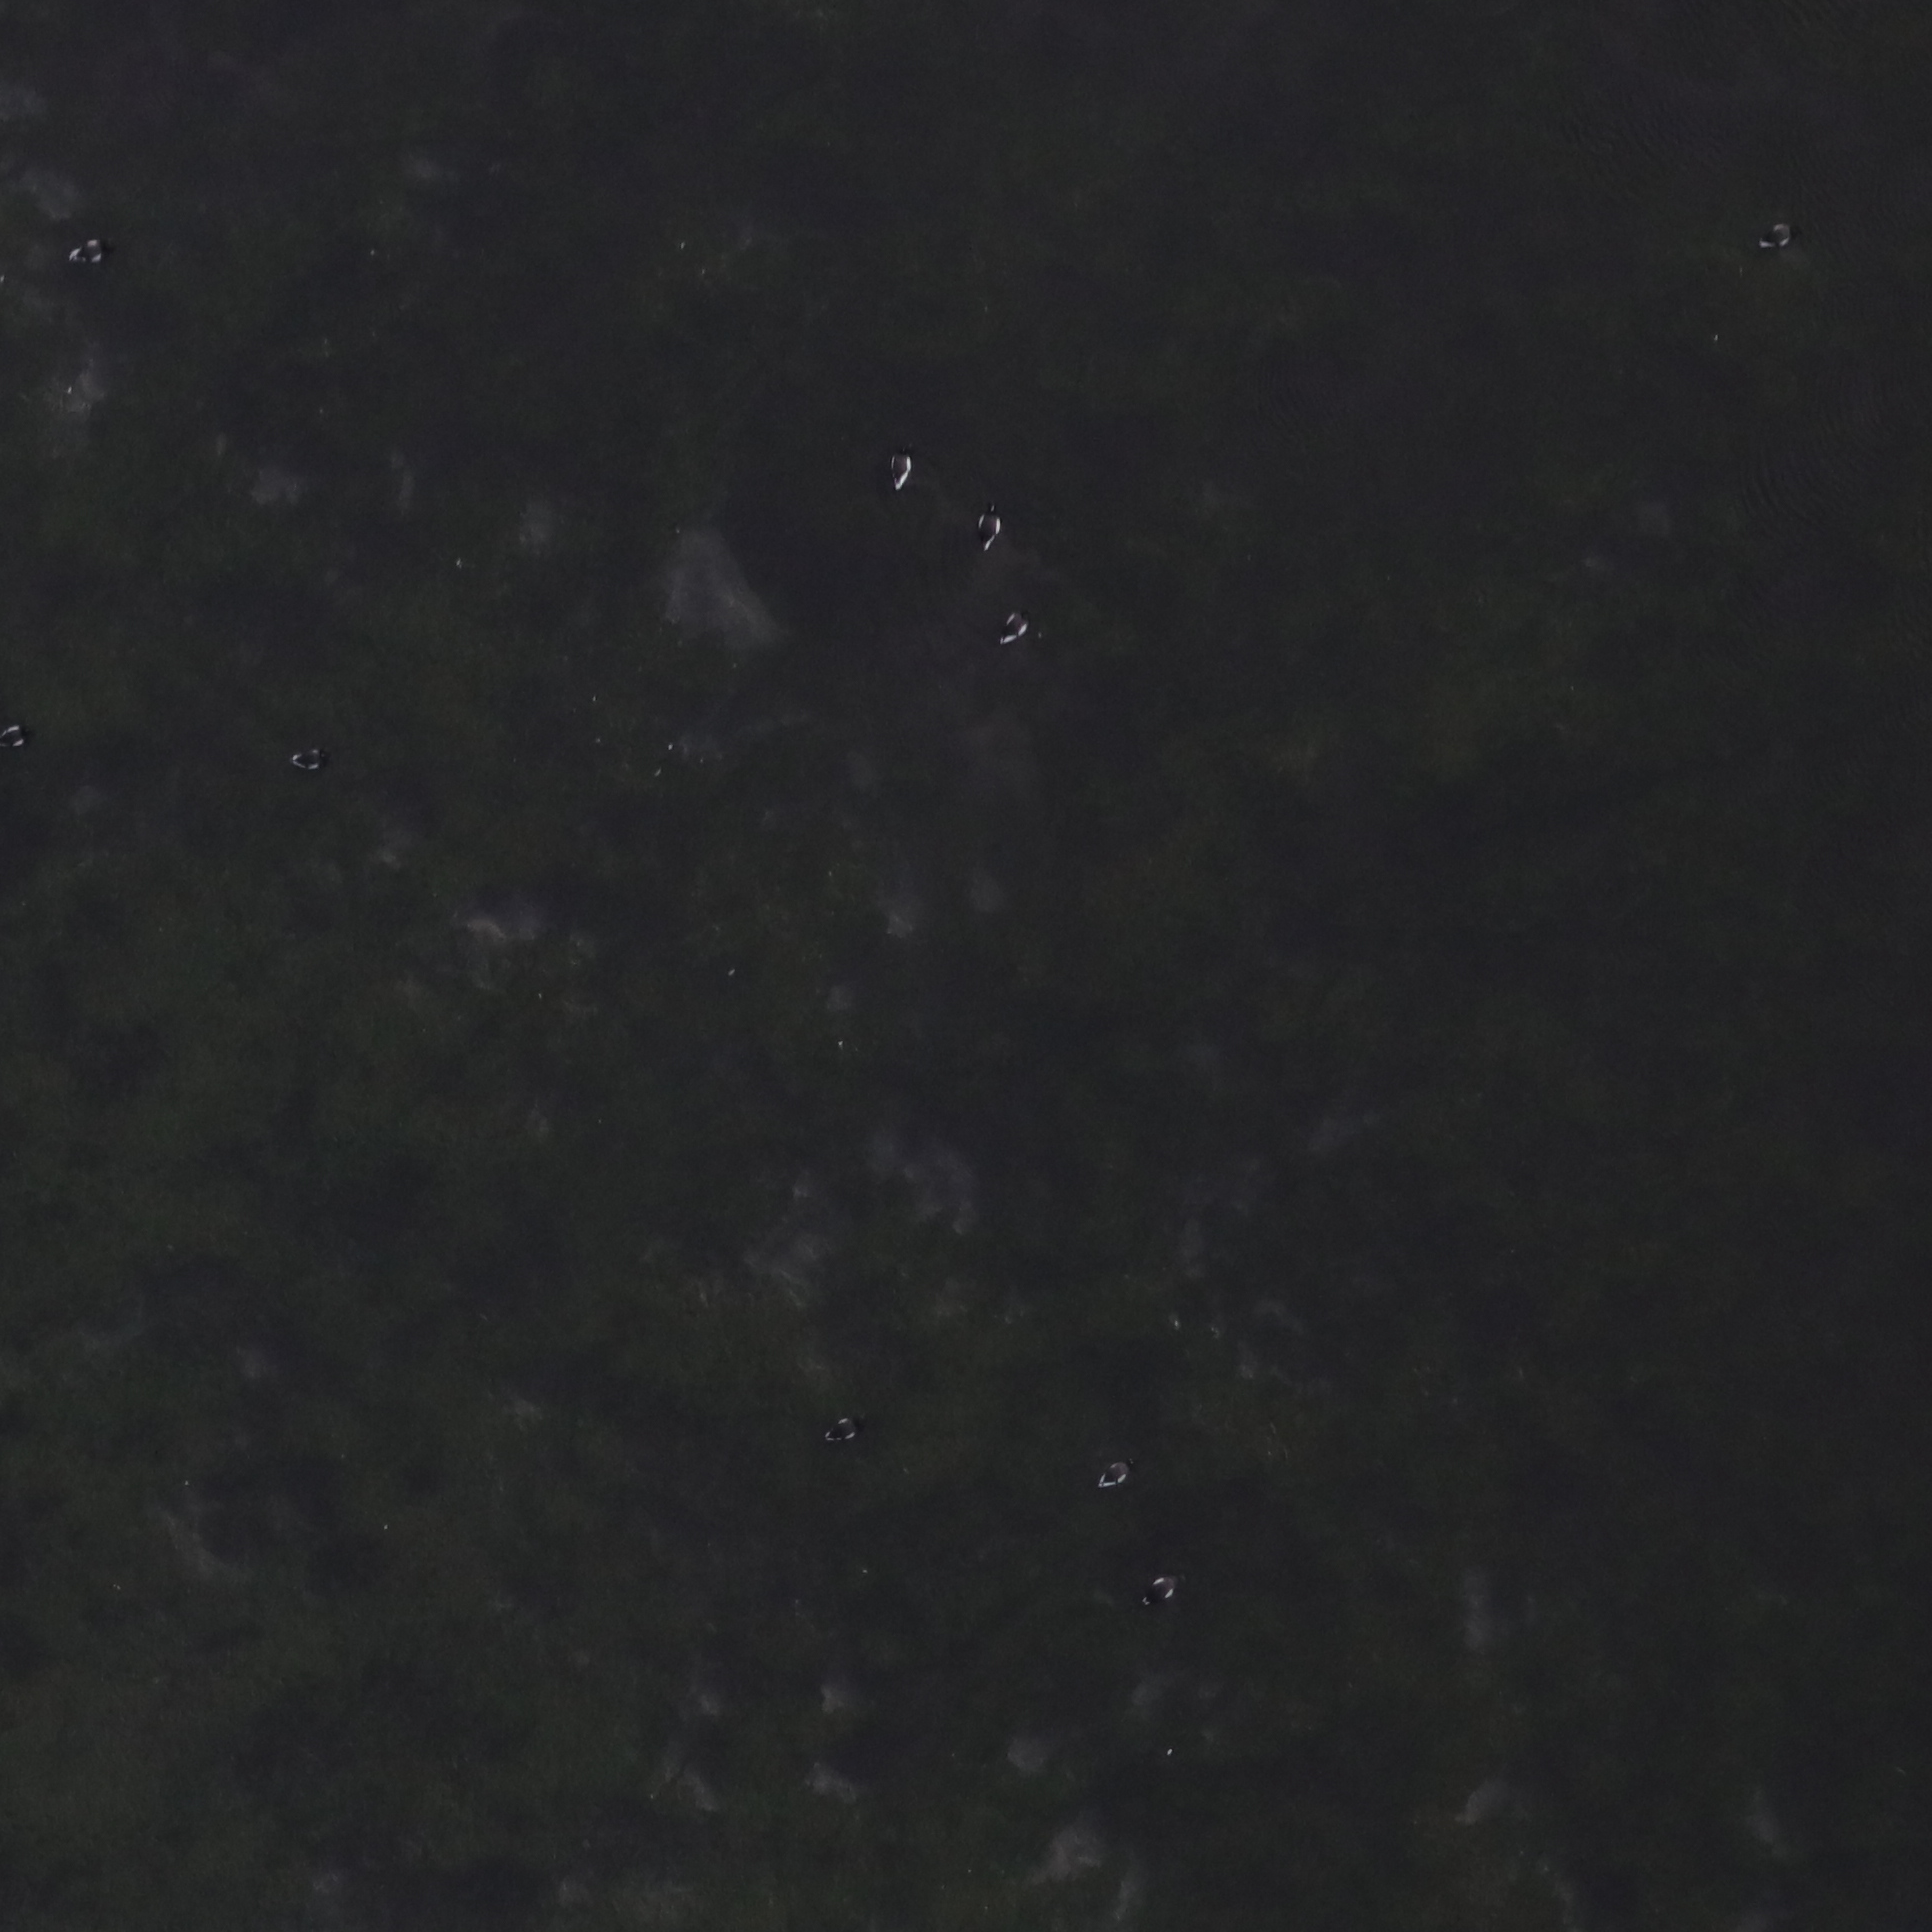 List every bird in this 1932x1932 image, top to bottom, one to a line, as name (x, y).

brant (1778, 235)
brant (91, 253)
brant (902, 468)
brant (990, 526)
brant (1019, 626)
brant (12, 738)
brant (309, 758)
brant (844, 1431)
brant (1114, 1474)
brant (1162, 1590)